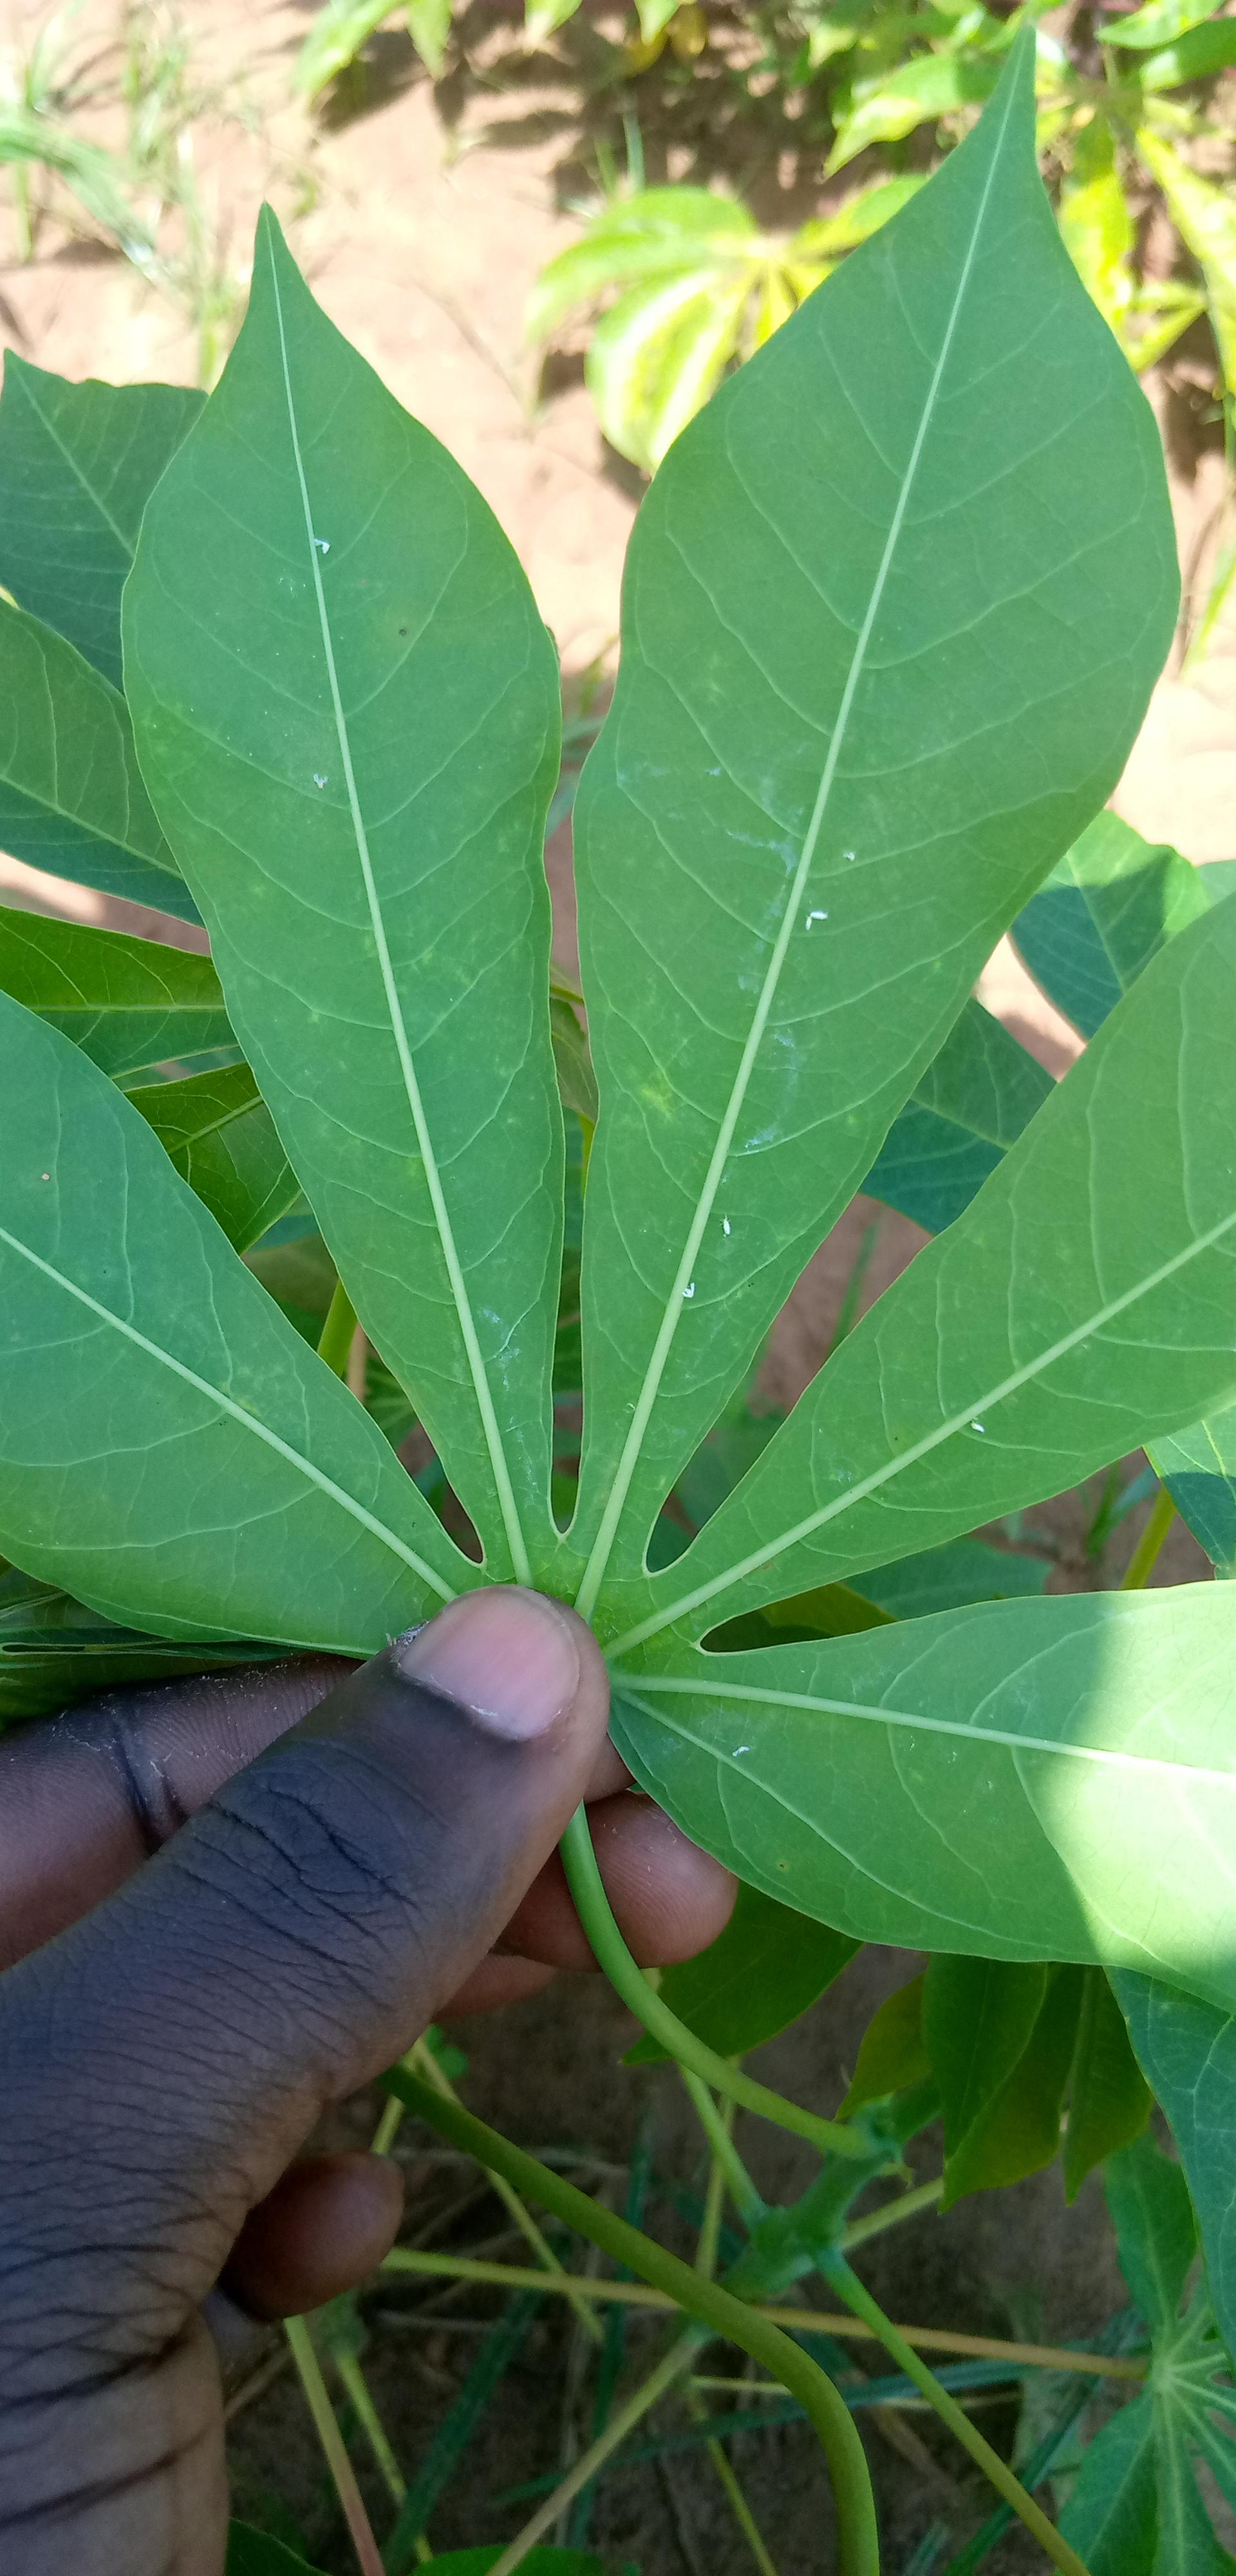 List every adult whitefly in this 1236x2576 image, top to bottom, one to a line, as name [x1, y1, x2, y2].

whitefly [312, 536, 332, 556]
whitefly [311, 771, 332, 791]
whitefly [843, 848, 856, 866]
whitefly [809, 909, 830, 921]
whitefly [803, 915, 812, 932]
whitefly [716, 1215, 733, 1237]
whitefly [680, 1280, 695, 1300]
whitefly [969, 1419, 986, 1434]
whitefly [732, 1743, 751, 1759]